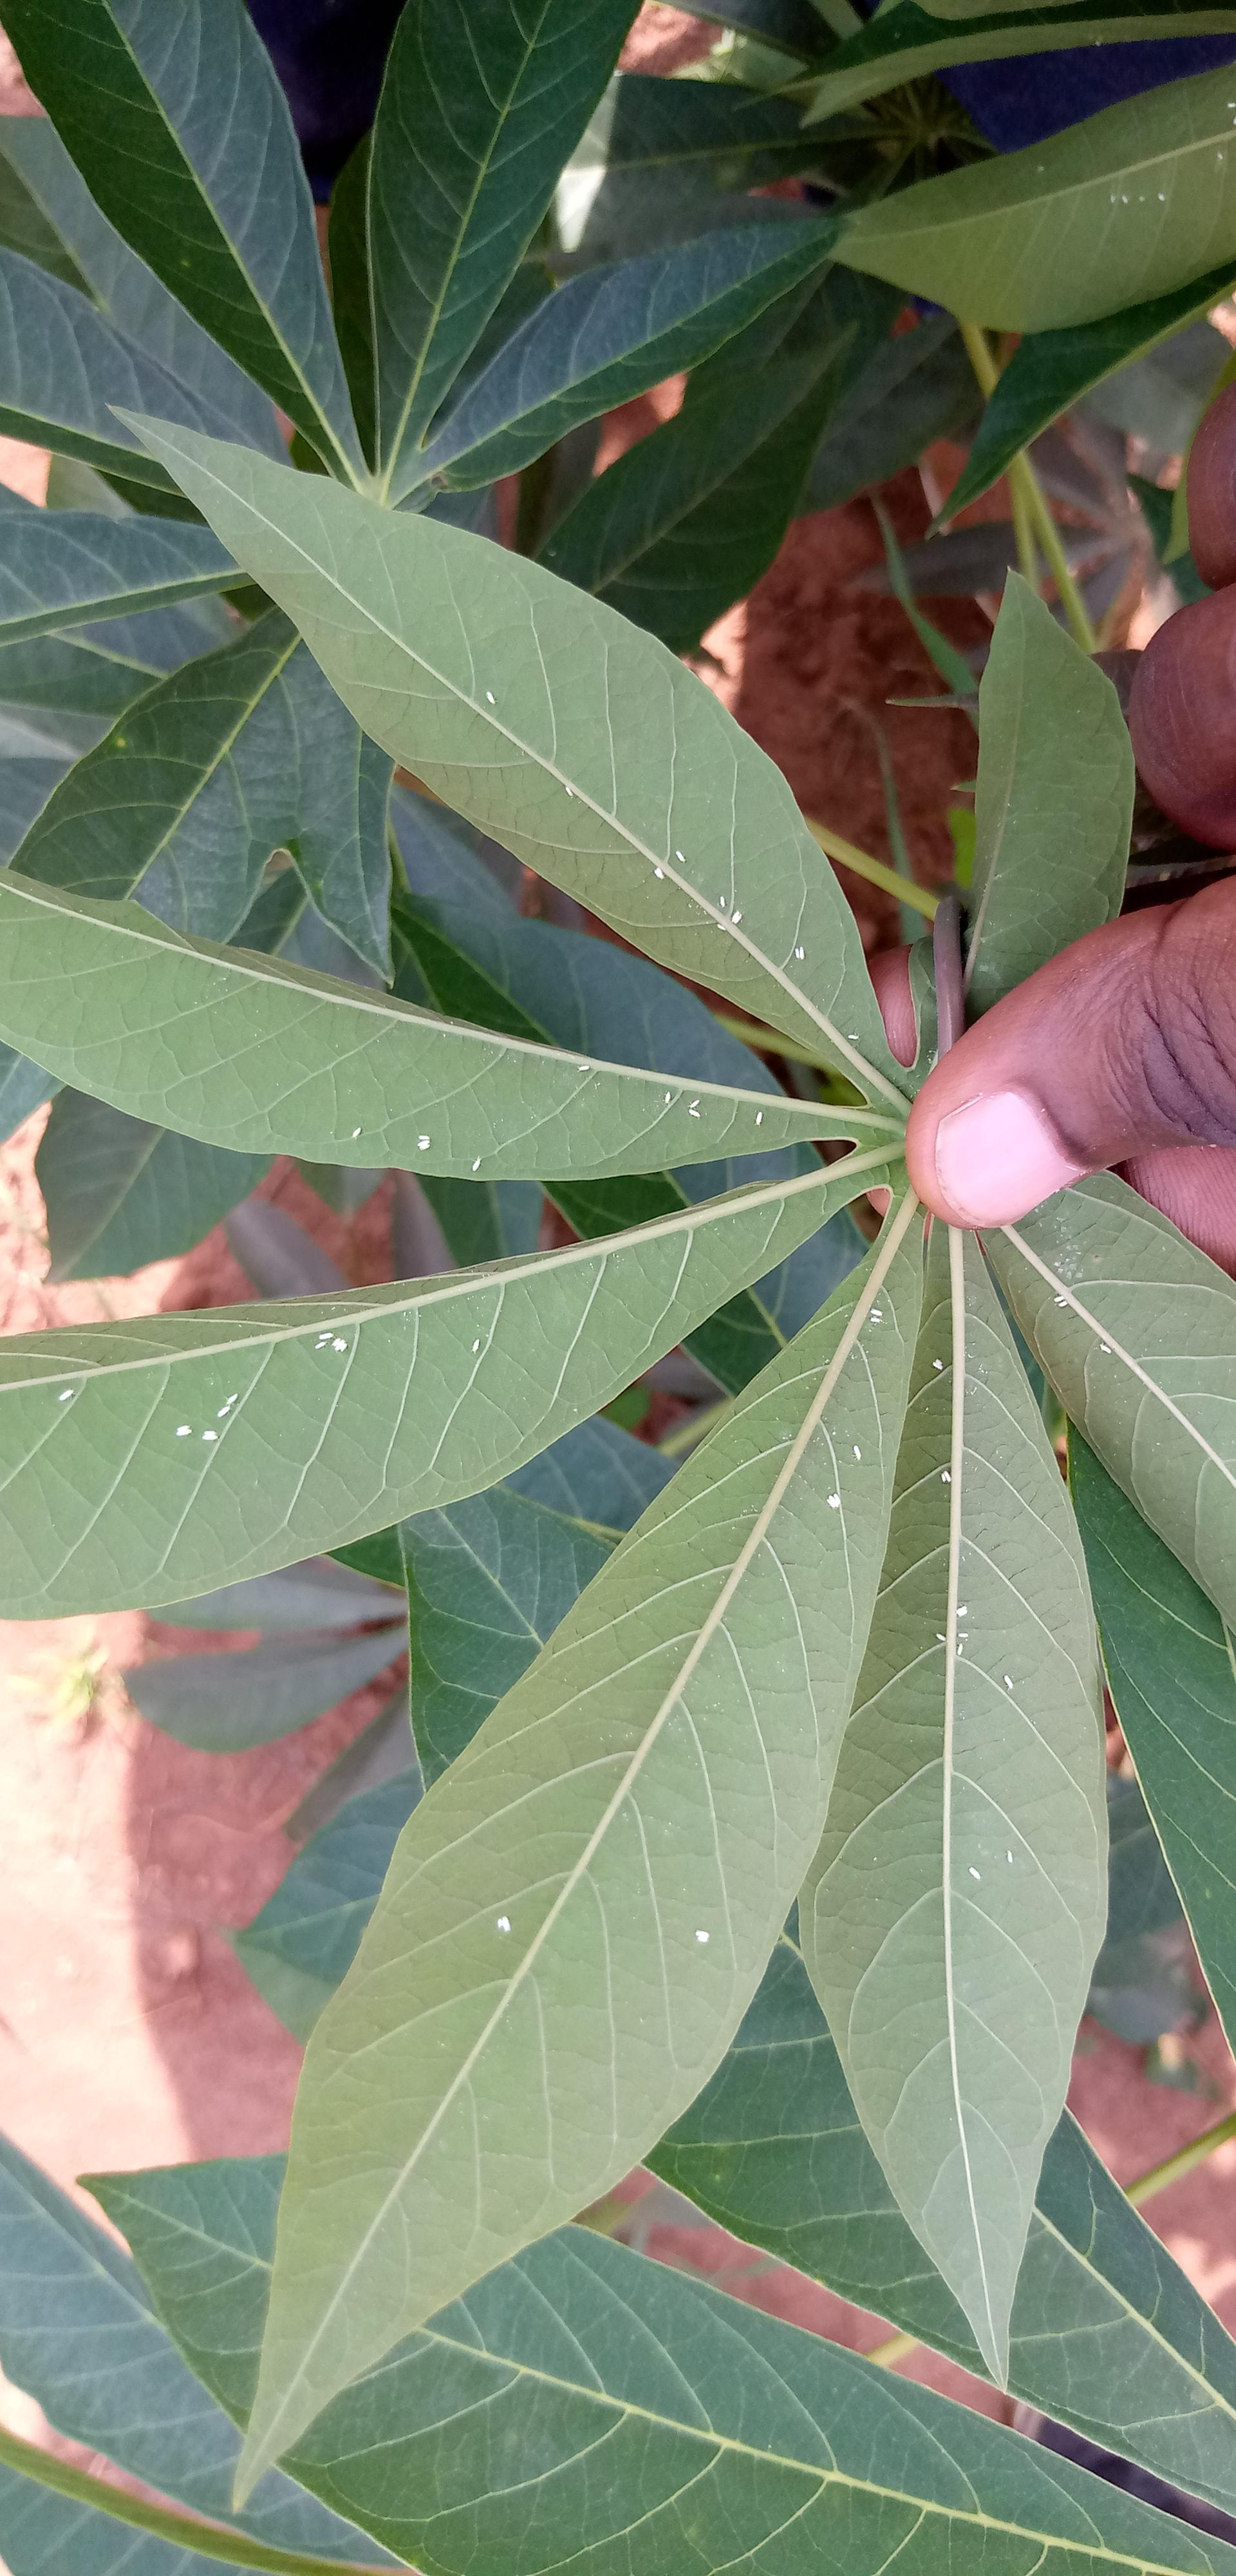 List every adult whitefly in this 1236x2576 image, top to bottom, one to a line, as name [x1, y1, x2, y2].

whitefly [483, 688, 498, 708]
whitefly [563, 784, 576, 799]
whitefly [672, 848, 689, 867]
whitefly [647, 863, 668, 882]
whitefly [651, 866, 667, 884]
whitefly [718, 893, 728, 910]
whitefly [728, 905, 747, 929]
whitefly [727, 909, 745, 925]
whitefly [789, 942, 808, 964]
whitefly [791, 942, 813, 965]
whitefly [845, 1028, 862, 1046]
whitefly [573, 1063, 596, 1075]
whitefly [657, 1088, 676, 1107]
whitefly [686, 1097, 705, 1112]
whitefly [686, 1107, 704, 1119]
whitefly [747, 1108, 772, 1128]
whitefly [347, 1123, 364, 1141]
whitefly [416, 1133, 431, 1141]
whitefly [413, 1138, 436, 1158]
whitefly [414, 1142, 431, 1153]
whitefly [469, 1156, 491, 1177]
whitefly [1052, 1293, 1065, 1305]
whitefly [1056, 1300, 1070, 1309]
whitefly [865, 1305, 886, 1316]
whitefly [866, 1315, 887, 1325]
whitefly [316, 1331, 335, 1340]
whitefly [469, 1335, 485, 1358]
whitefly [330, 1336, 342, 1347]
whitefly [333, 1338, 346, 1354]
whitefly [312, 1340, 330, 1350]
whitefly [1097, 1340, 1114, 1358]
whitefly [340, 1341, 348, 1354]
whitefly [928, 1352, 950, 1376]
whitefly [57, 1386, 76, 1405]
whitefly [225, 1390, 239, 1405]
whitefly [216, 1403, 234, 1419]
whitefly [174, 1423, 192, 1431]
whitefly [174, 1428, 194, 1439]
whitefly [201, 1428, 219, 1435]
whitefly [199, 1435, 220, 1443]
whitefly [849, 1442, 866, 1464]
whitefly [935, 1466, 955, 1492]
whitefly [937, 1467, 953, 1491]
whitefly [823, 1492, 840, 1510]
whitefly [832, 1492, 845, 1504]
whitefly [950, 1599, 979, 1622]
whitefly [951, 1602, 971, 1624]
whitefly [955, 1628, 970, 1641]
whitefly [933, 1629, 948, 1643]
whitefly [953, 1642, 964, 1658]
whitefly [999, 1671, 1018, 1692]
whitefly [1004, 1845, 1015, 1871]
whitefly [964, 1862, 985, 1886]
whitefly [491, 1912, 518, 1940]
whitefly [489, 1913, 514, 1939]
whitefly [689, 1922, 720, 1947]
whitefly [691, 1926, 713, 1947]